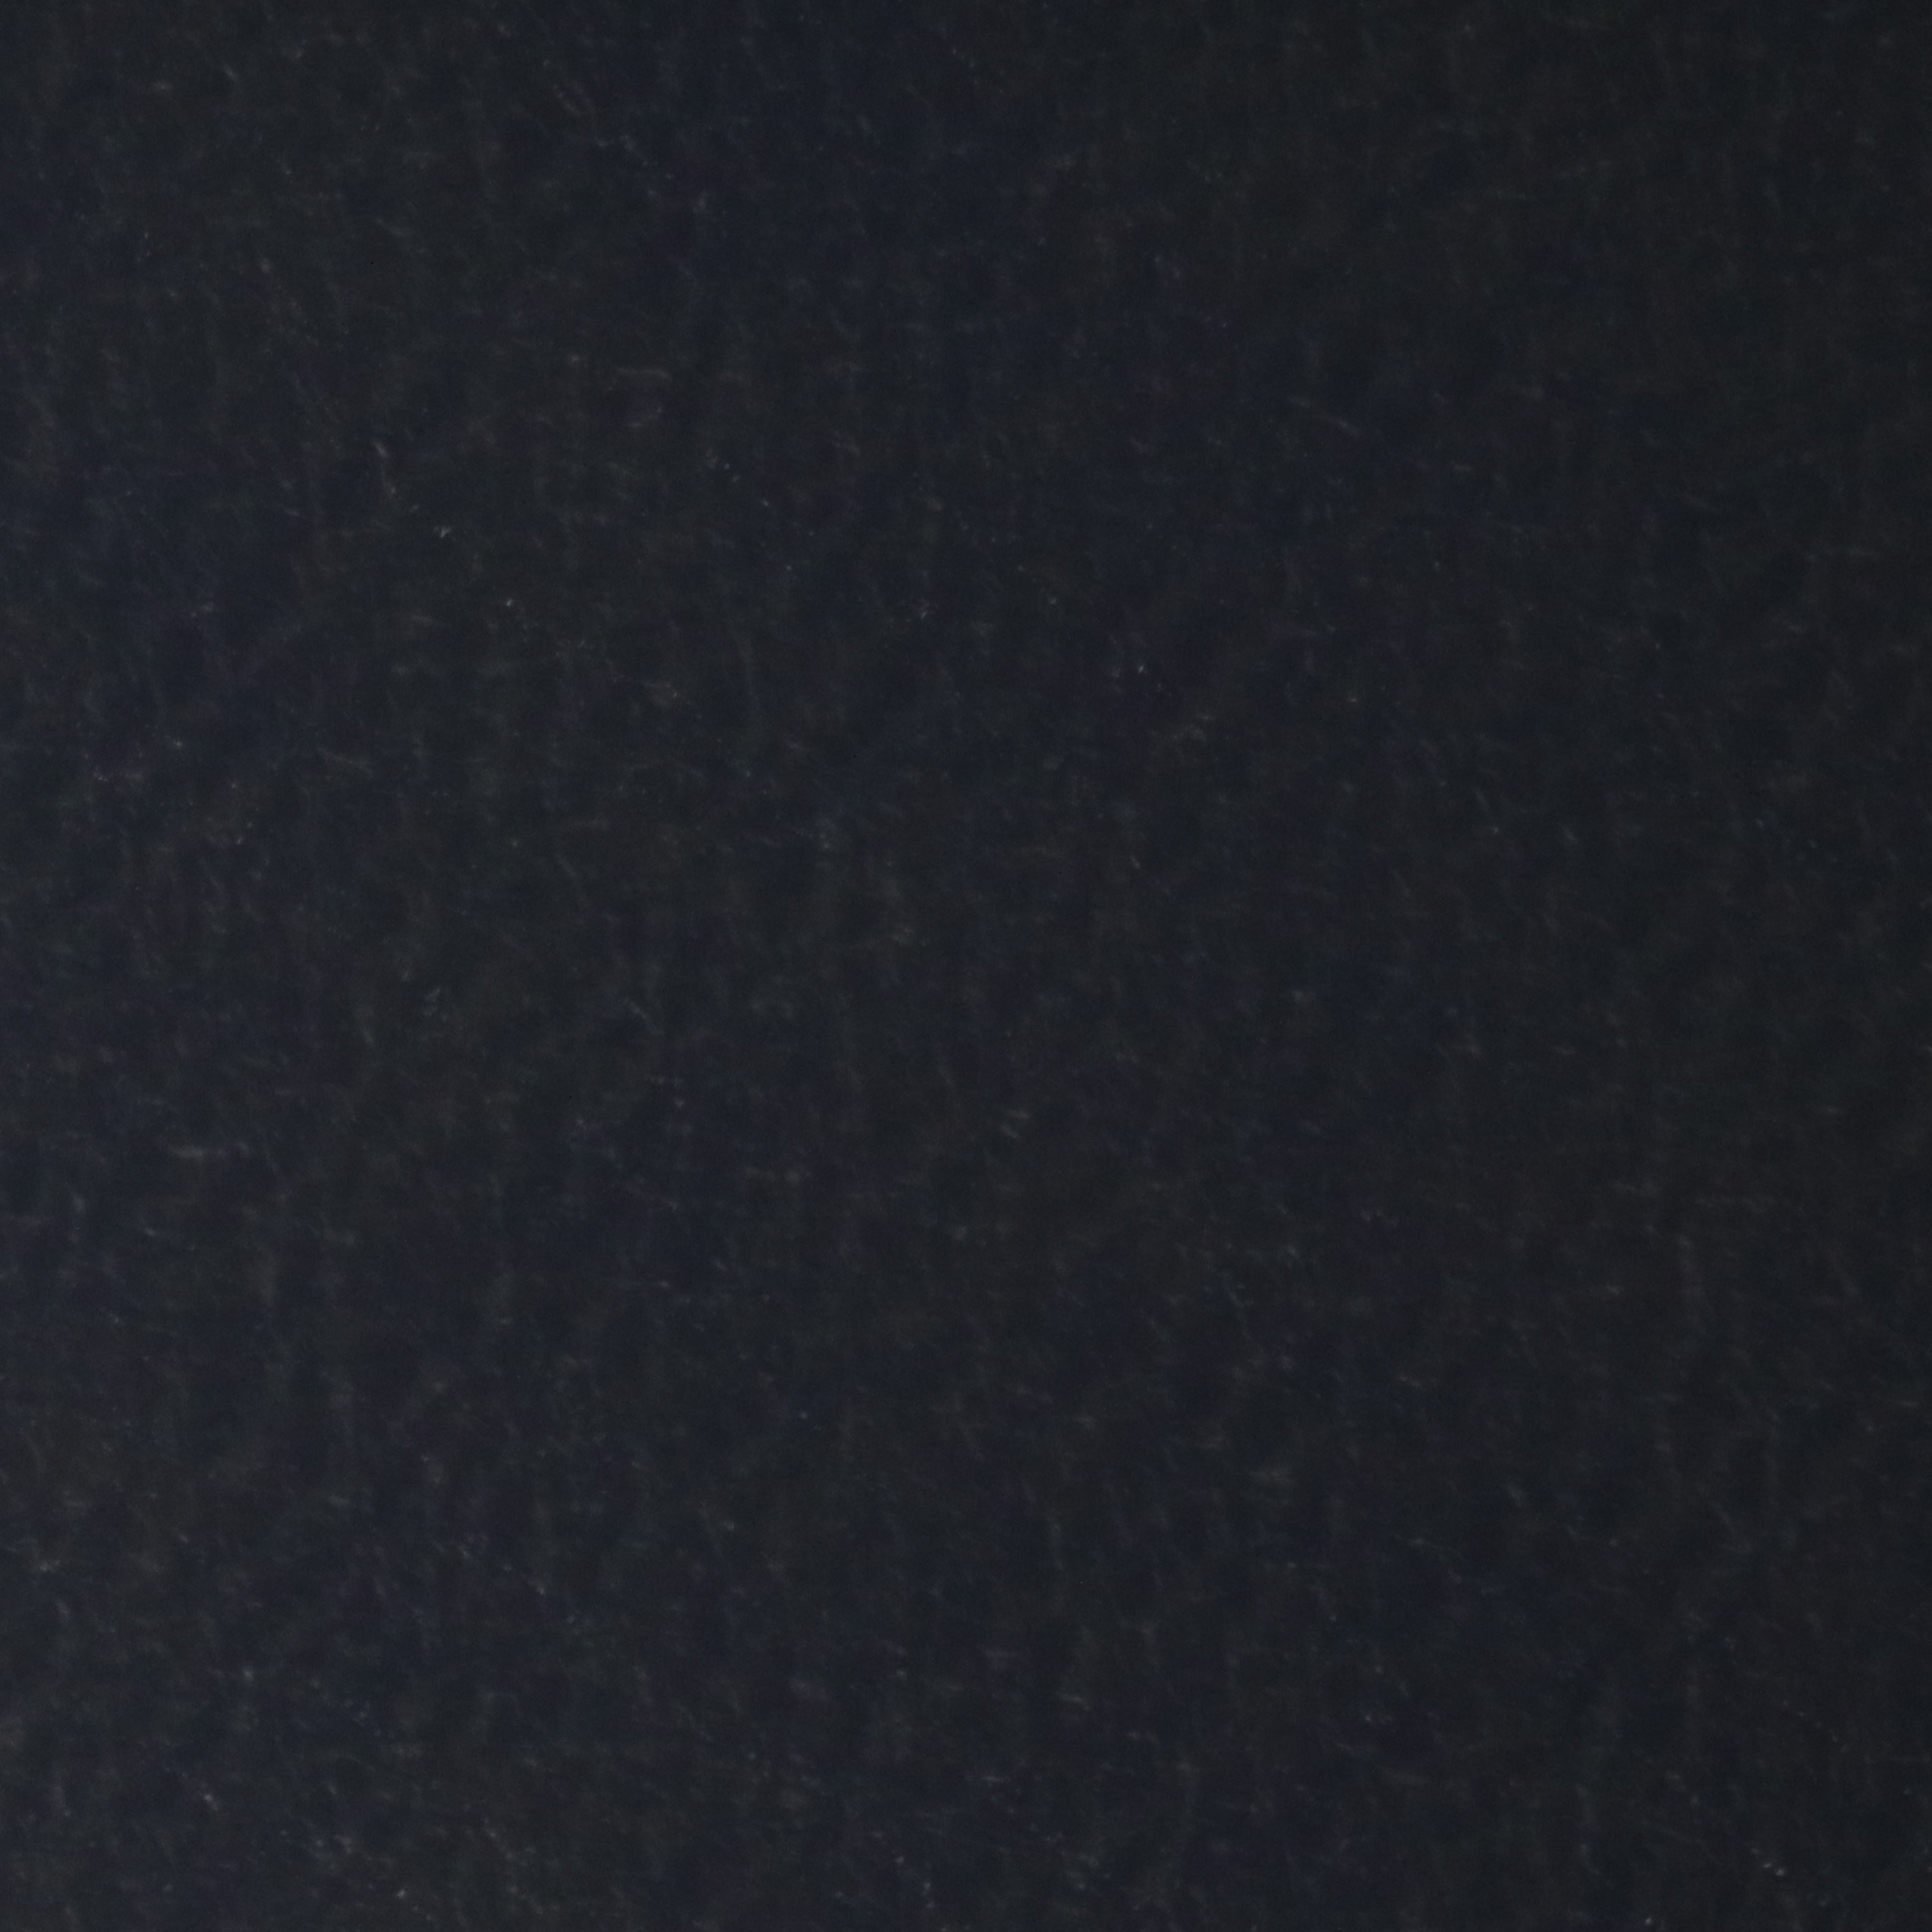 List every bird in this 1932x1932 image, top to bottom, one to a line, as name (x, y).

None